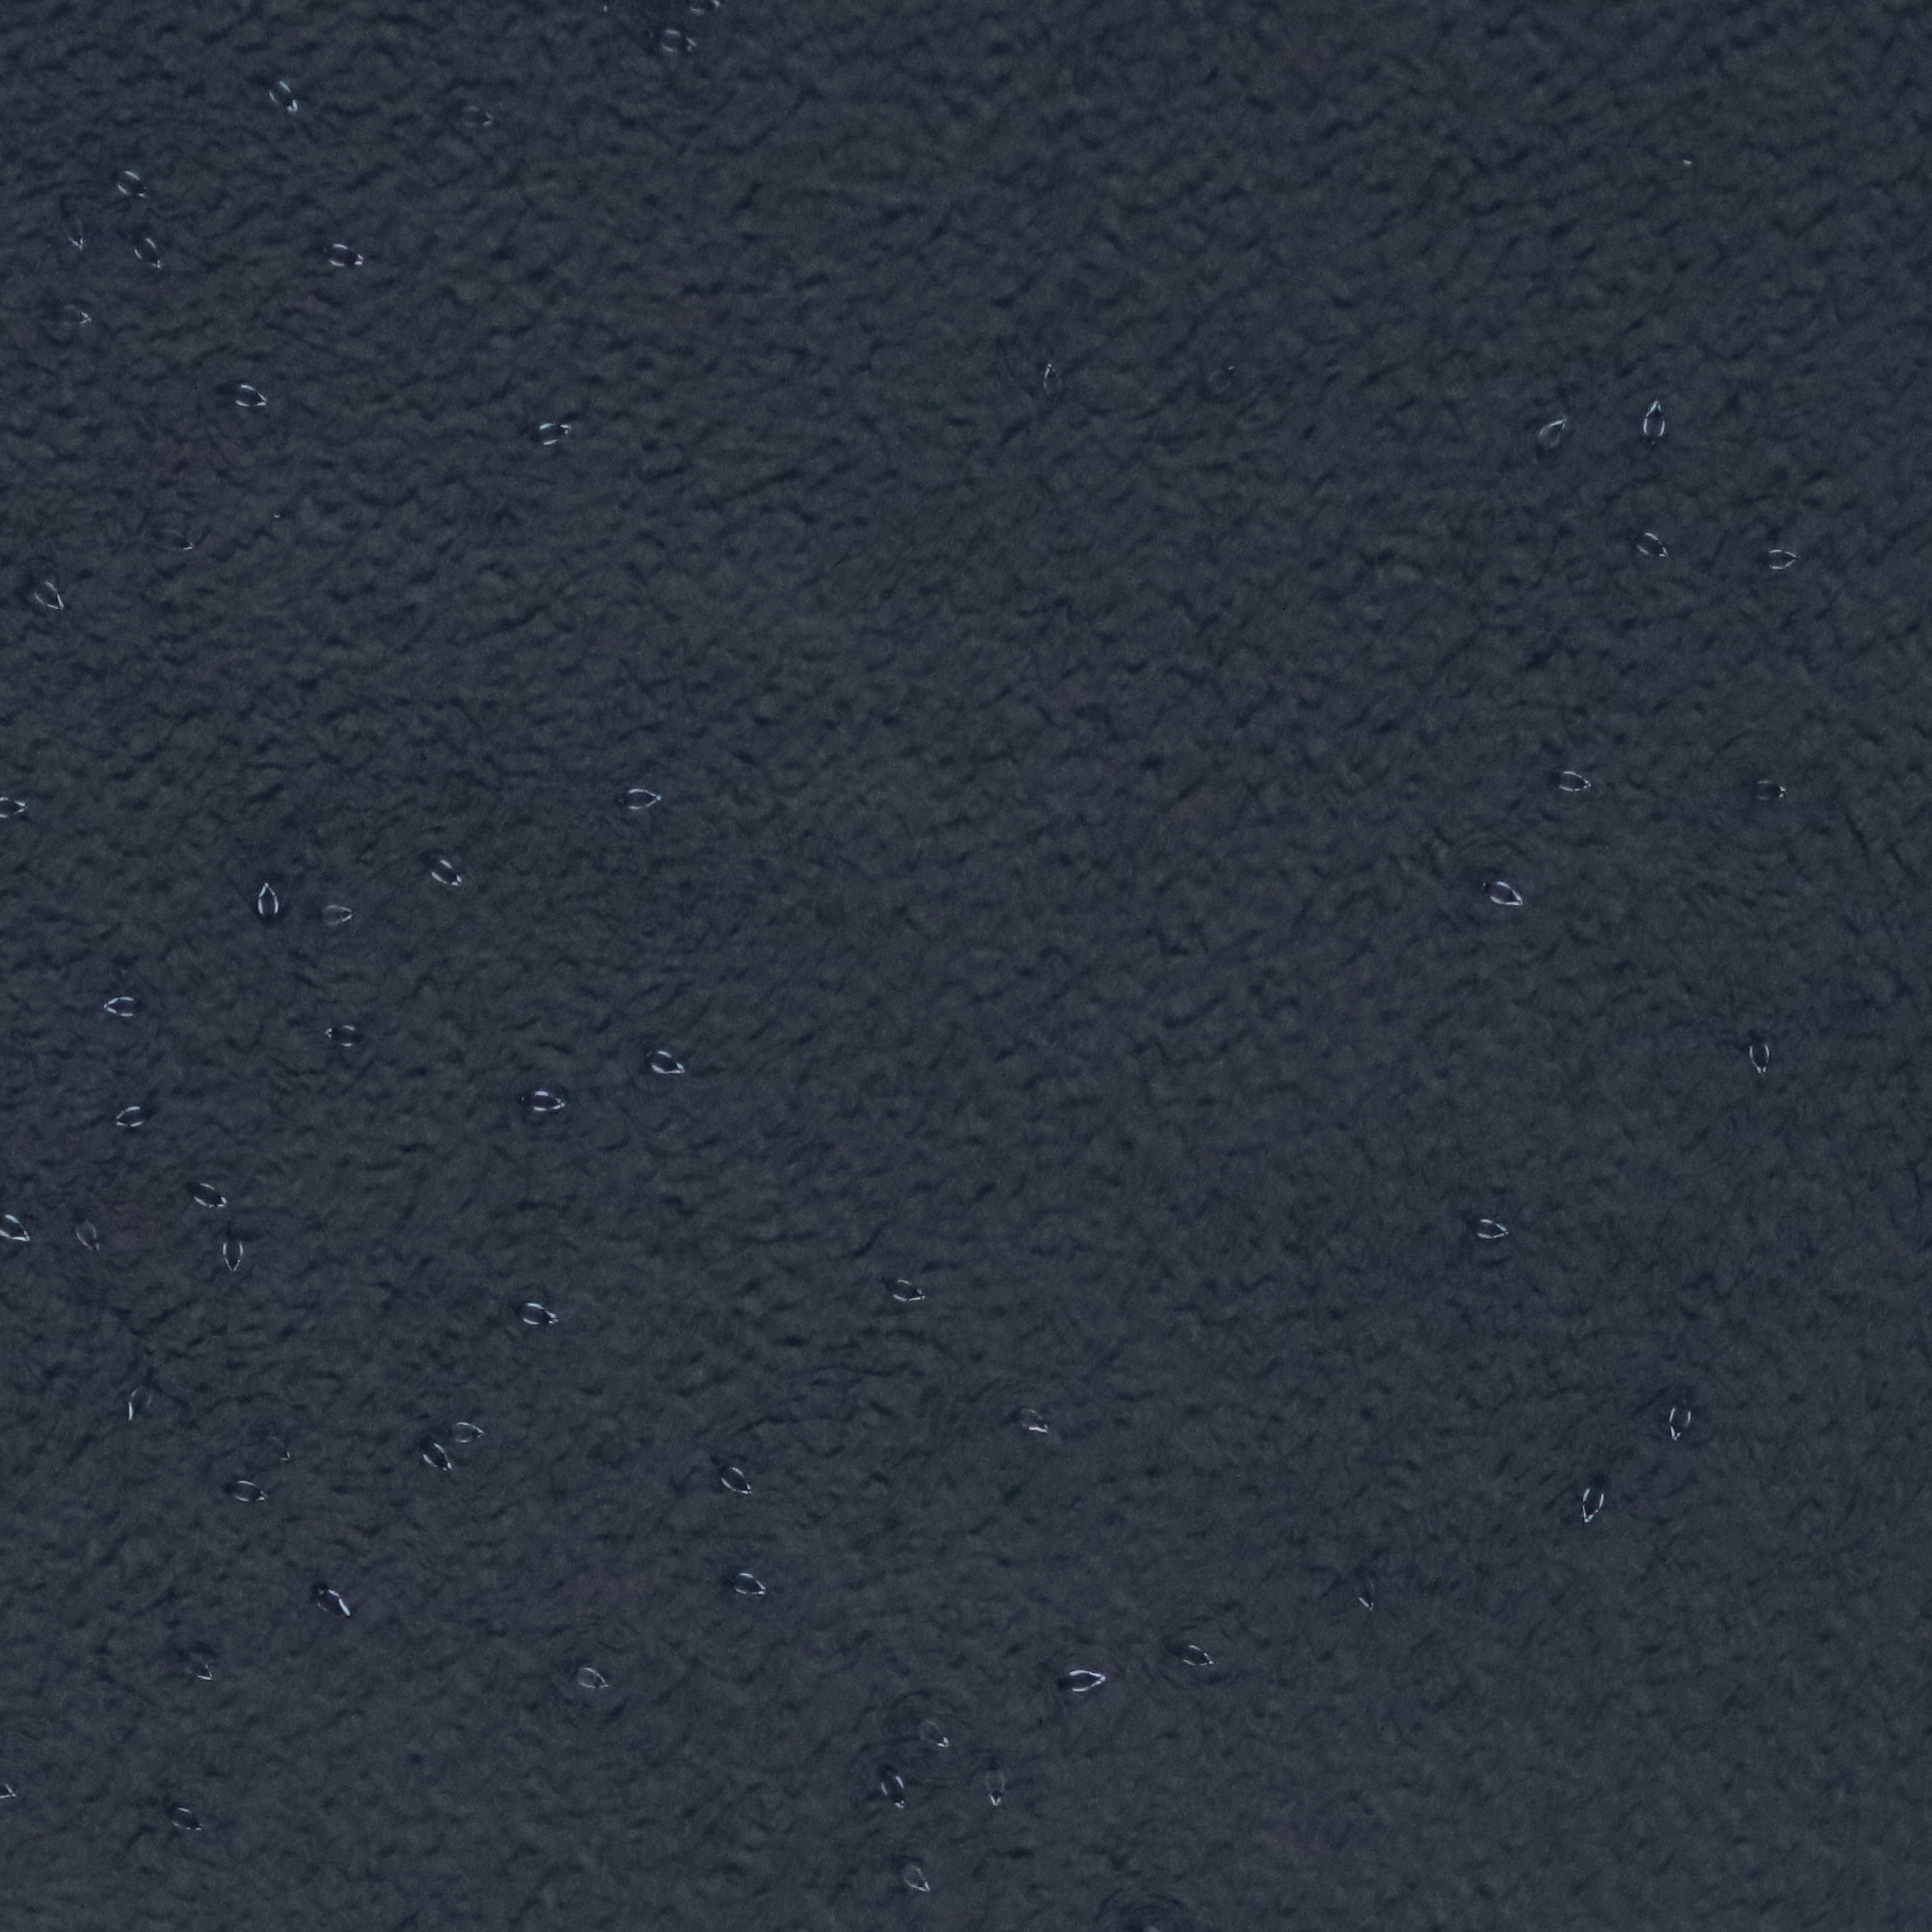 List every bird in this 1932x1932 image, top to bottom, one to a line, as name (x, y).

brant (702, 2)
brant (678, 42)
brant (282, 94)
brant (480, 115)
brant (131, 180)
brant (72, 228)
brant (150, 254)
brant (342, 257)
brant (72, 315)
brant (1052, 382)
brant (247, 396)
brant (1655, 424)
brant (1551, 432)
brant (551, 434)
brant (171, 538)
brant (1650, 544)
brant (1780, 560)
brant (46, 595)
brant (1572, 781)
brant (1769, 790)
brant (638, 800)
brant (2, 806)
brant (443, 871)
brant (1502, 893)
brant (267, 901)
brant (334, 916)
brant (125, 1007)
brant (345, 1034)
brant (1759, 1056)
brant (665, 1061)
brant (544, 1101)
brant (132, 1118)
brant (203, 1192)
brant (10, 1230)
brant (1485, 1230)
brant (88, 1232)
brant (234, 1252)
brant (908, 1291)
brant (534, 1314)
brant (139, 1398)
brant (1029, 1418)
brant (1680, 1420)
brant (465, 1431)
brant (277, 1448)
brant (437, 1455)
brant (736, 1480)
brant (246, 1490)
brant (1592, 1501)
brant (747, 1584)
brant (1363, 1588)
brant (336, 1602)
brant (1196, 1653)
brant (197, 1665)
brant (588, 1679)
brant (1081, 1682)
brant (934, 1733)
brant (993, 1782)
brant (894, 1790)
brant (185, 1817)
brant (912, 1878)